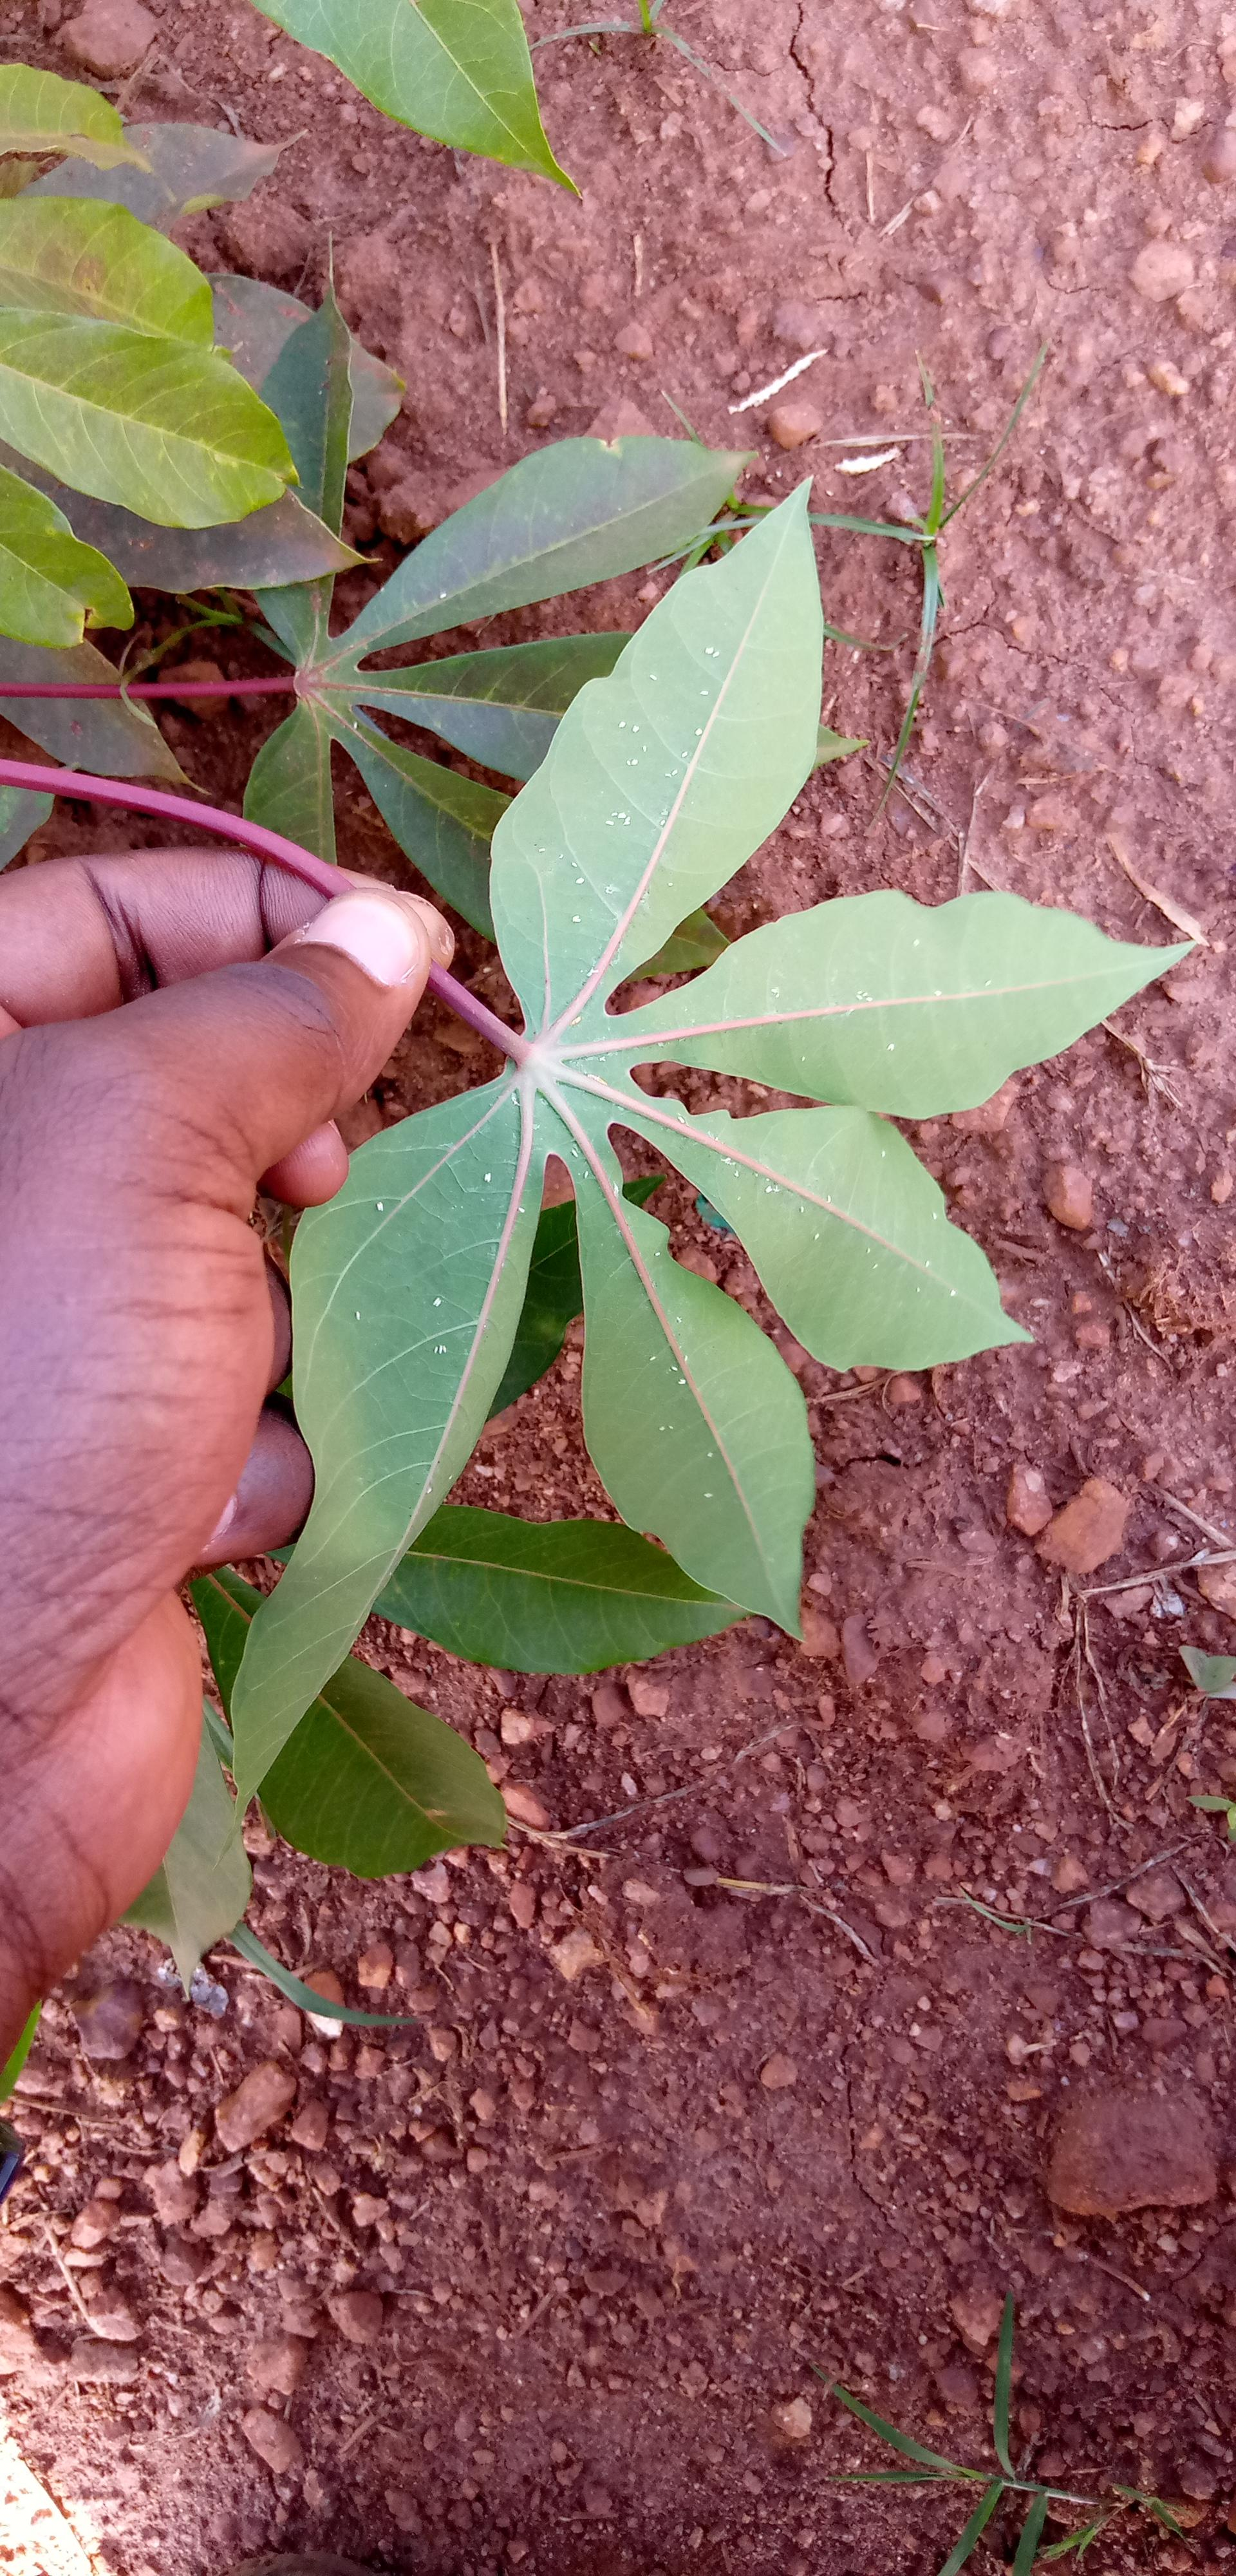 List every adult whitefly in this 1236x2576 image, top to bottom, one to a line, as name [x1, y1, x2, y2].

whitefly [704, 646, 709, 654]
whitefly [709, 647, 712, 654]
whitefly [711, 647, 714, 656]
whitefly [711, 650, 720, 659]
whitefly [648, 673, 659, 682]
whitefly [698, 689, 711, 697]
whitefly [618, 721, 623, 729]
whitefly [622, 722, 626, 728]
whitefly [632, 724, 637, 734]
whitefly [635, 726, 640, 733]
whitefly [693, 728, 701, 734]
whitefly [697, 730, 704, 737]
whitefly [641, 744, 649, 753]
whitefly [680, 750, 688, 759]
whitefly [632, 758, 635, 766]
whitefly [625, 759, 631, 767]
whitefly [635, 759, 639, 765]
whitefly [671, 768, 679, 776]
whitefly [664, 772, 671, 778]
whitefly [610, 811, 618, 817]
whitefly [617, 815, 626, 819]
whitefly [624, 816, 632, 820]
whitefly [603, 818, 615, 827]
whitefly [658, 819, 668, 828]
whitefly [623, 821, 632, 827]
whitefly [536, 844, 548, 855]
whitefly [570, 861, 579, 868]
whitefly [575, 876, 585, 885]
whitefly [572, 914, 581, 920]
whitefly [572, 918, 583, 923]
whitefly [912, 938, 921, 947]
whitefly [584, 967, 600, 978]
whitefly [984, 978, 992, 987]
whitefly [769, 987, 779, 994]
whitefly [856, 989, 864, 995]
whitefly [936, 991, 942, 996]
whitefly [862, 992, 868, 998]
whitefly [774, 992, 781, 999]
whitefly [856, 994, 863, 1000]
whitefly [865, 996, 874, 1003]
whitefly [886, 1040, 897, 1053]
whitefly [800, 1055, 807, 1063]
whitefly [675, 1115, 686, 1124]
whitefly [570, 1148, 579, 1159]
whitefly [880, 1148, 886, 1158]
whitefly [720, 1155, 732, 1166]
whitefly [581, 1168, 591, 1180]
whitefly [733, 1170, 740, 1178]
whitefly [487, 1172, 491, 1183]
whitefly [484, 1173, 488, 1182]
whitefly [765, 1184, 773, 1195]
whitefly [825, 1194, 832, 1204]
whitefly [380, 1201, 385, 1212]
whitefly [376, 1203, 380, 1211]
whitefly [798, 1204, 806, 1215]
whitefly [516, 1206, 527, 1215]
whitefly [930, 1211, 939, 1221]
whitefly [812, 1232, 820, 1242]
whitefly [865, 1245, 872, 1254]
whitefly [653, 1251, 662, 1258]
whitefly [923, 1260, 931, 1268]
whitefly [872, 1262, 879, 1271]
whitefly [948, 1288, 957, 1298]
whitefly [432, 1297, 440, 1306]
whitefly [435, 1299, 442, 1308]
whitefly [354, 1310, 362, 1321]
whitefly [675, 1314, 684, 1324]
whitefly [438, 1345, 442, 1355]
whitefly [442, 1345, 447, 1354]
whitefly [433, 1345, 438, 1356]
whitefly [683, 1354, 689, 1363]
whitefly [648, 1355, 658, 1362]
whitefly [669, 1365, 679, 1372]
whitefly [678, 1378, 687, 1382]
whitefly [677, 1381, 686, 1385]
whitefly [668, 1425, 675, 1430]
whitefly [657, 1425, 666, 1432]
whitefly [426, 1486, 433, 1495]